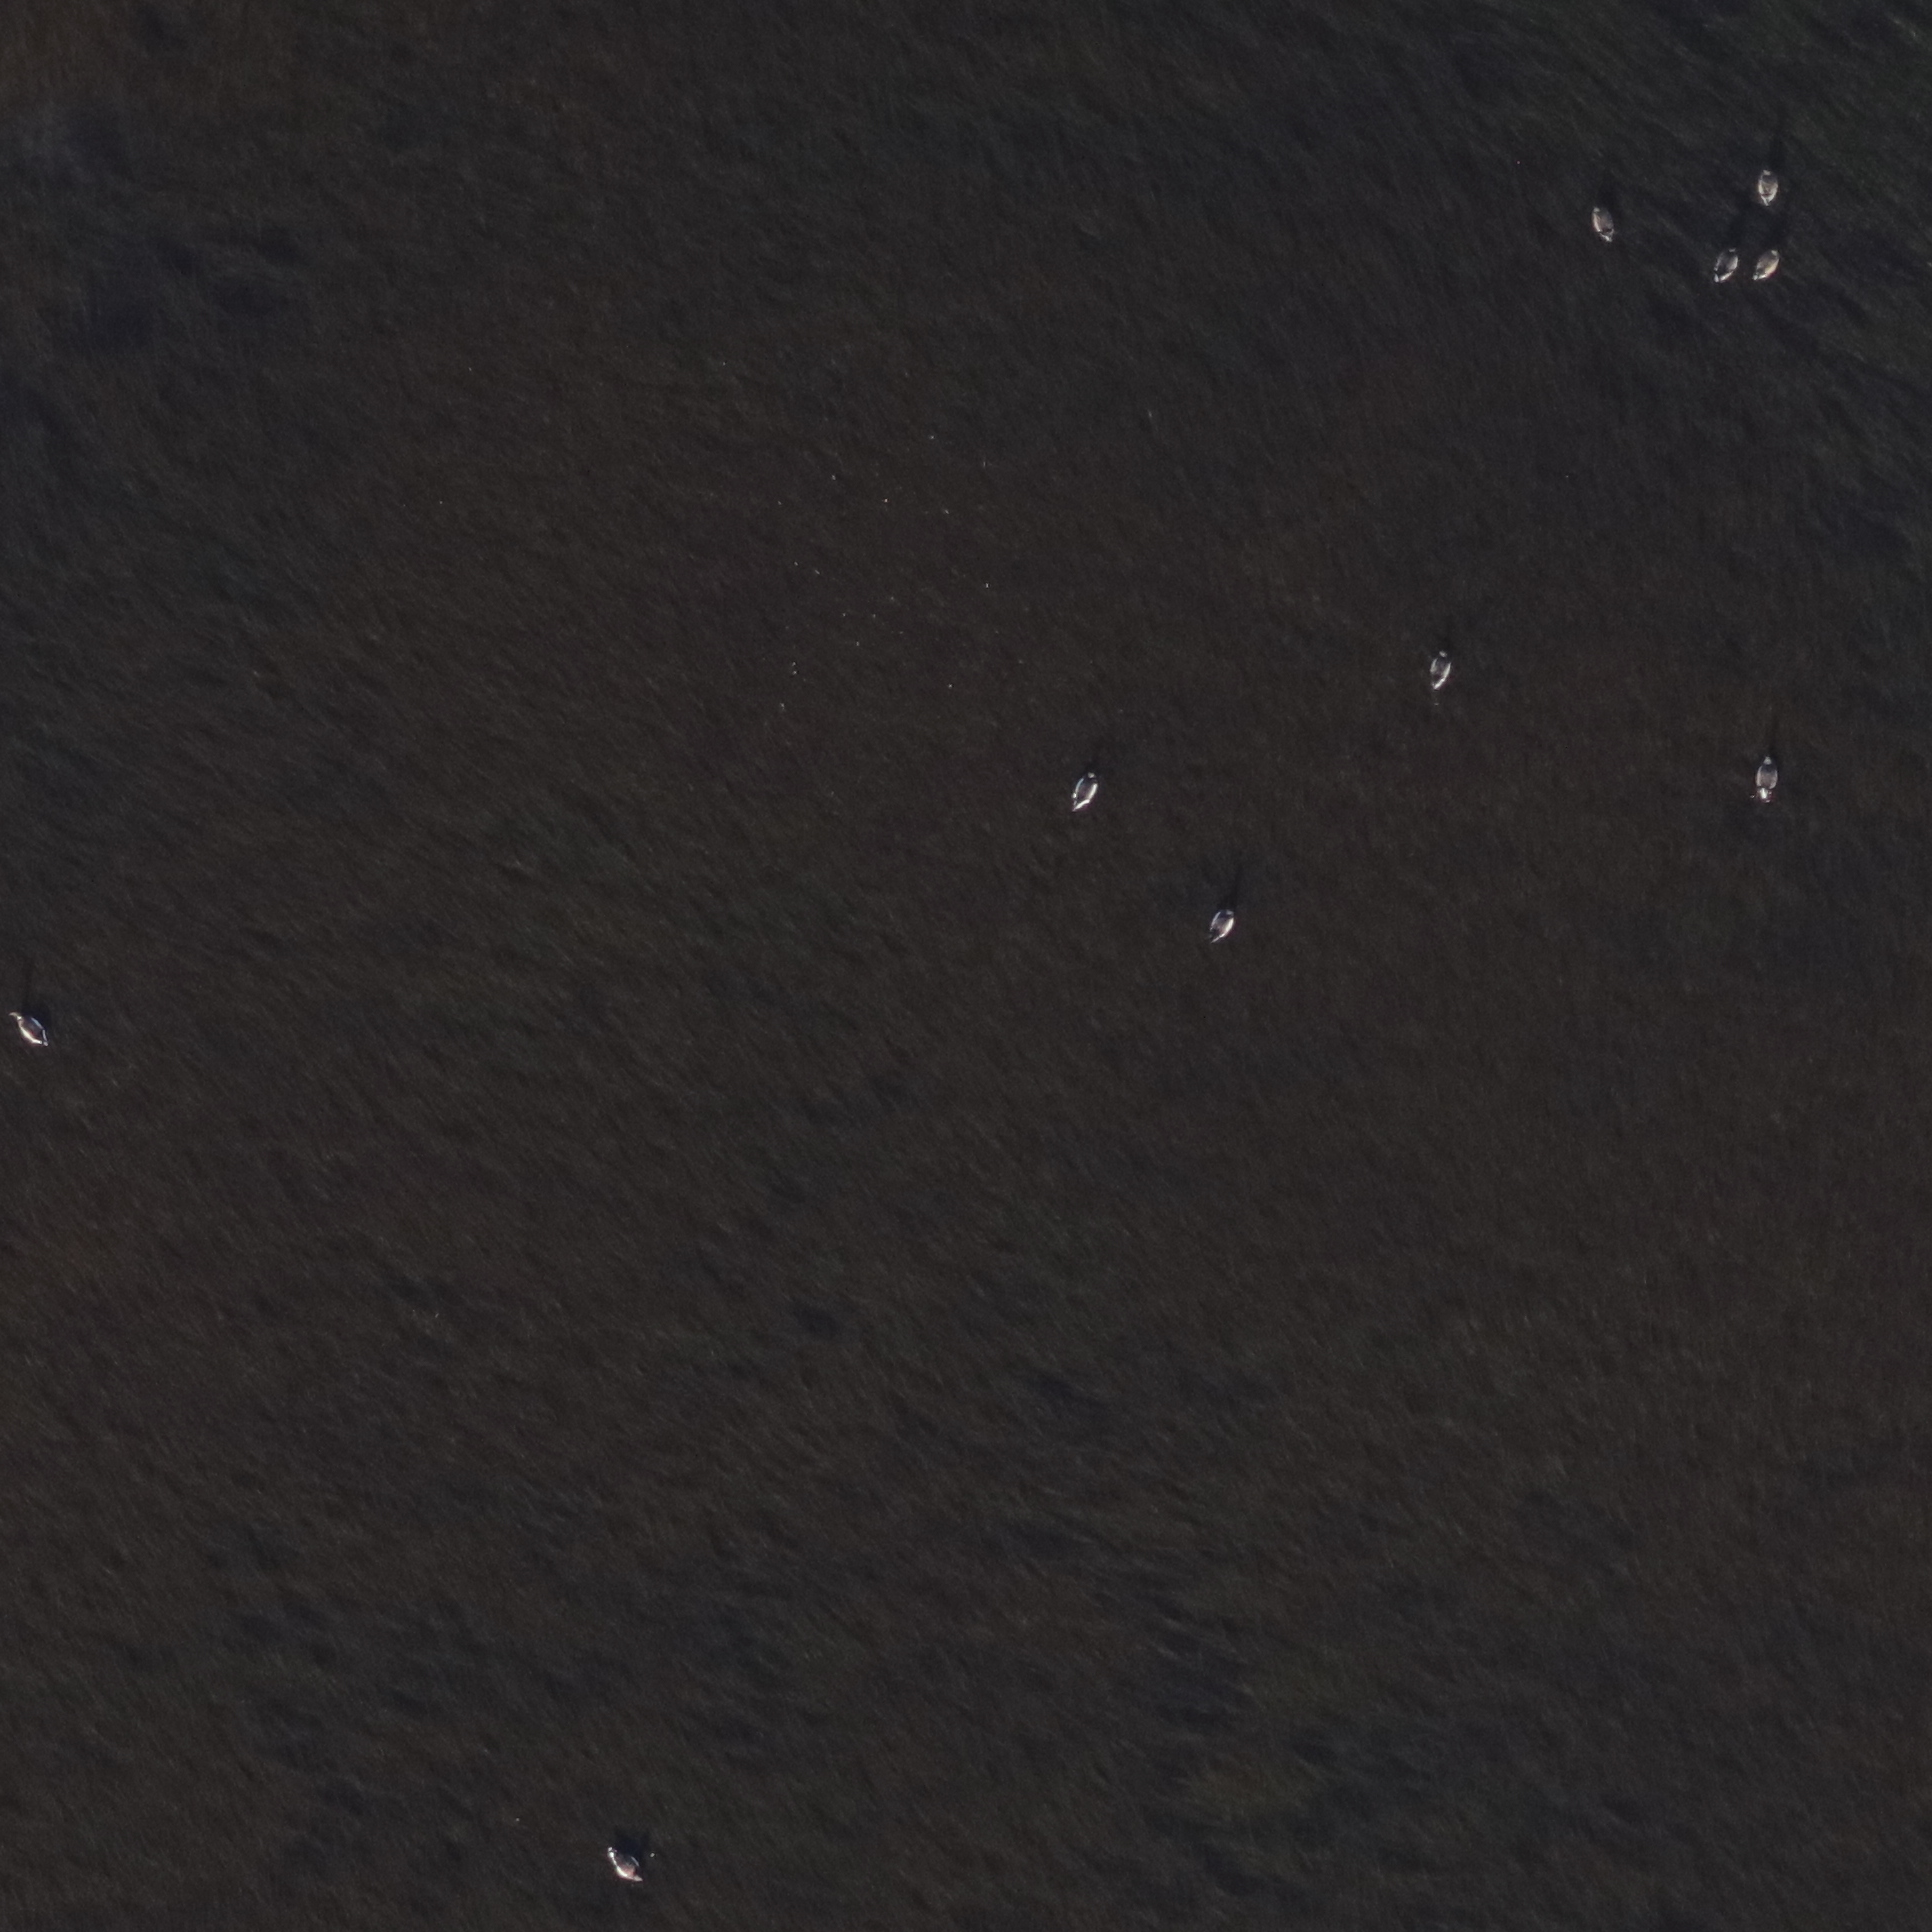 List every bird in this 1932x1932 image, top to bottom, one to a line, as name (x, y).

brant (1767, 186)
brant (1603, 222)
brant (1767, 265)
brant (1725, 266)
brant (1439, 671)
brant (1765, 776)
brant (1085, 791)
brant (1220, 925)
brant (30, 1028)
brant (625, 1865)